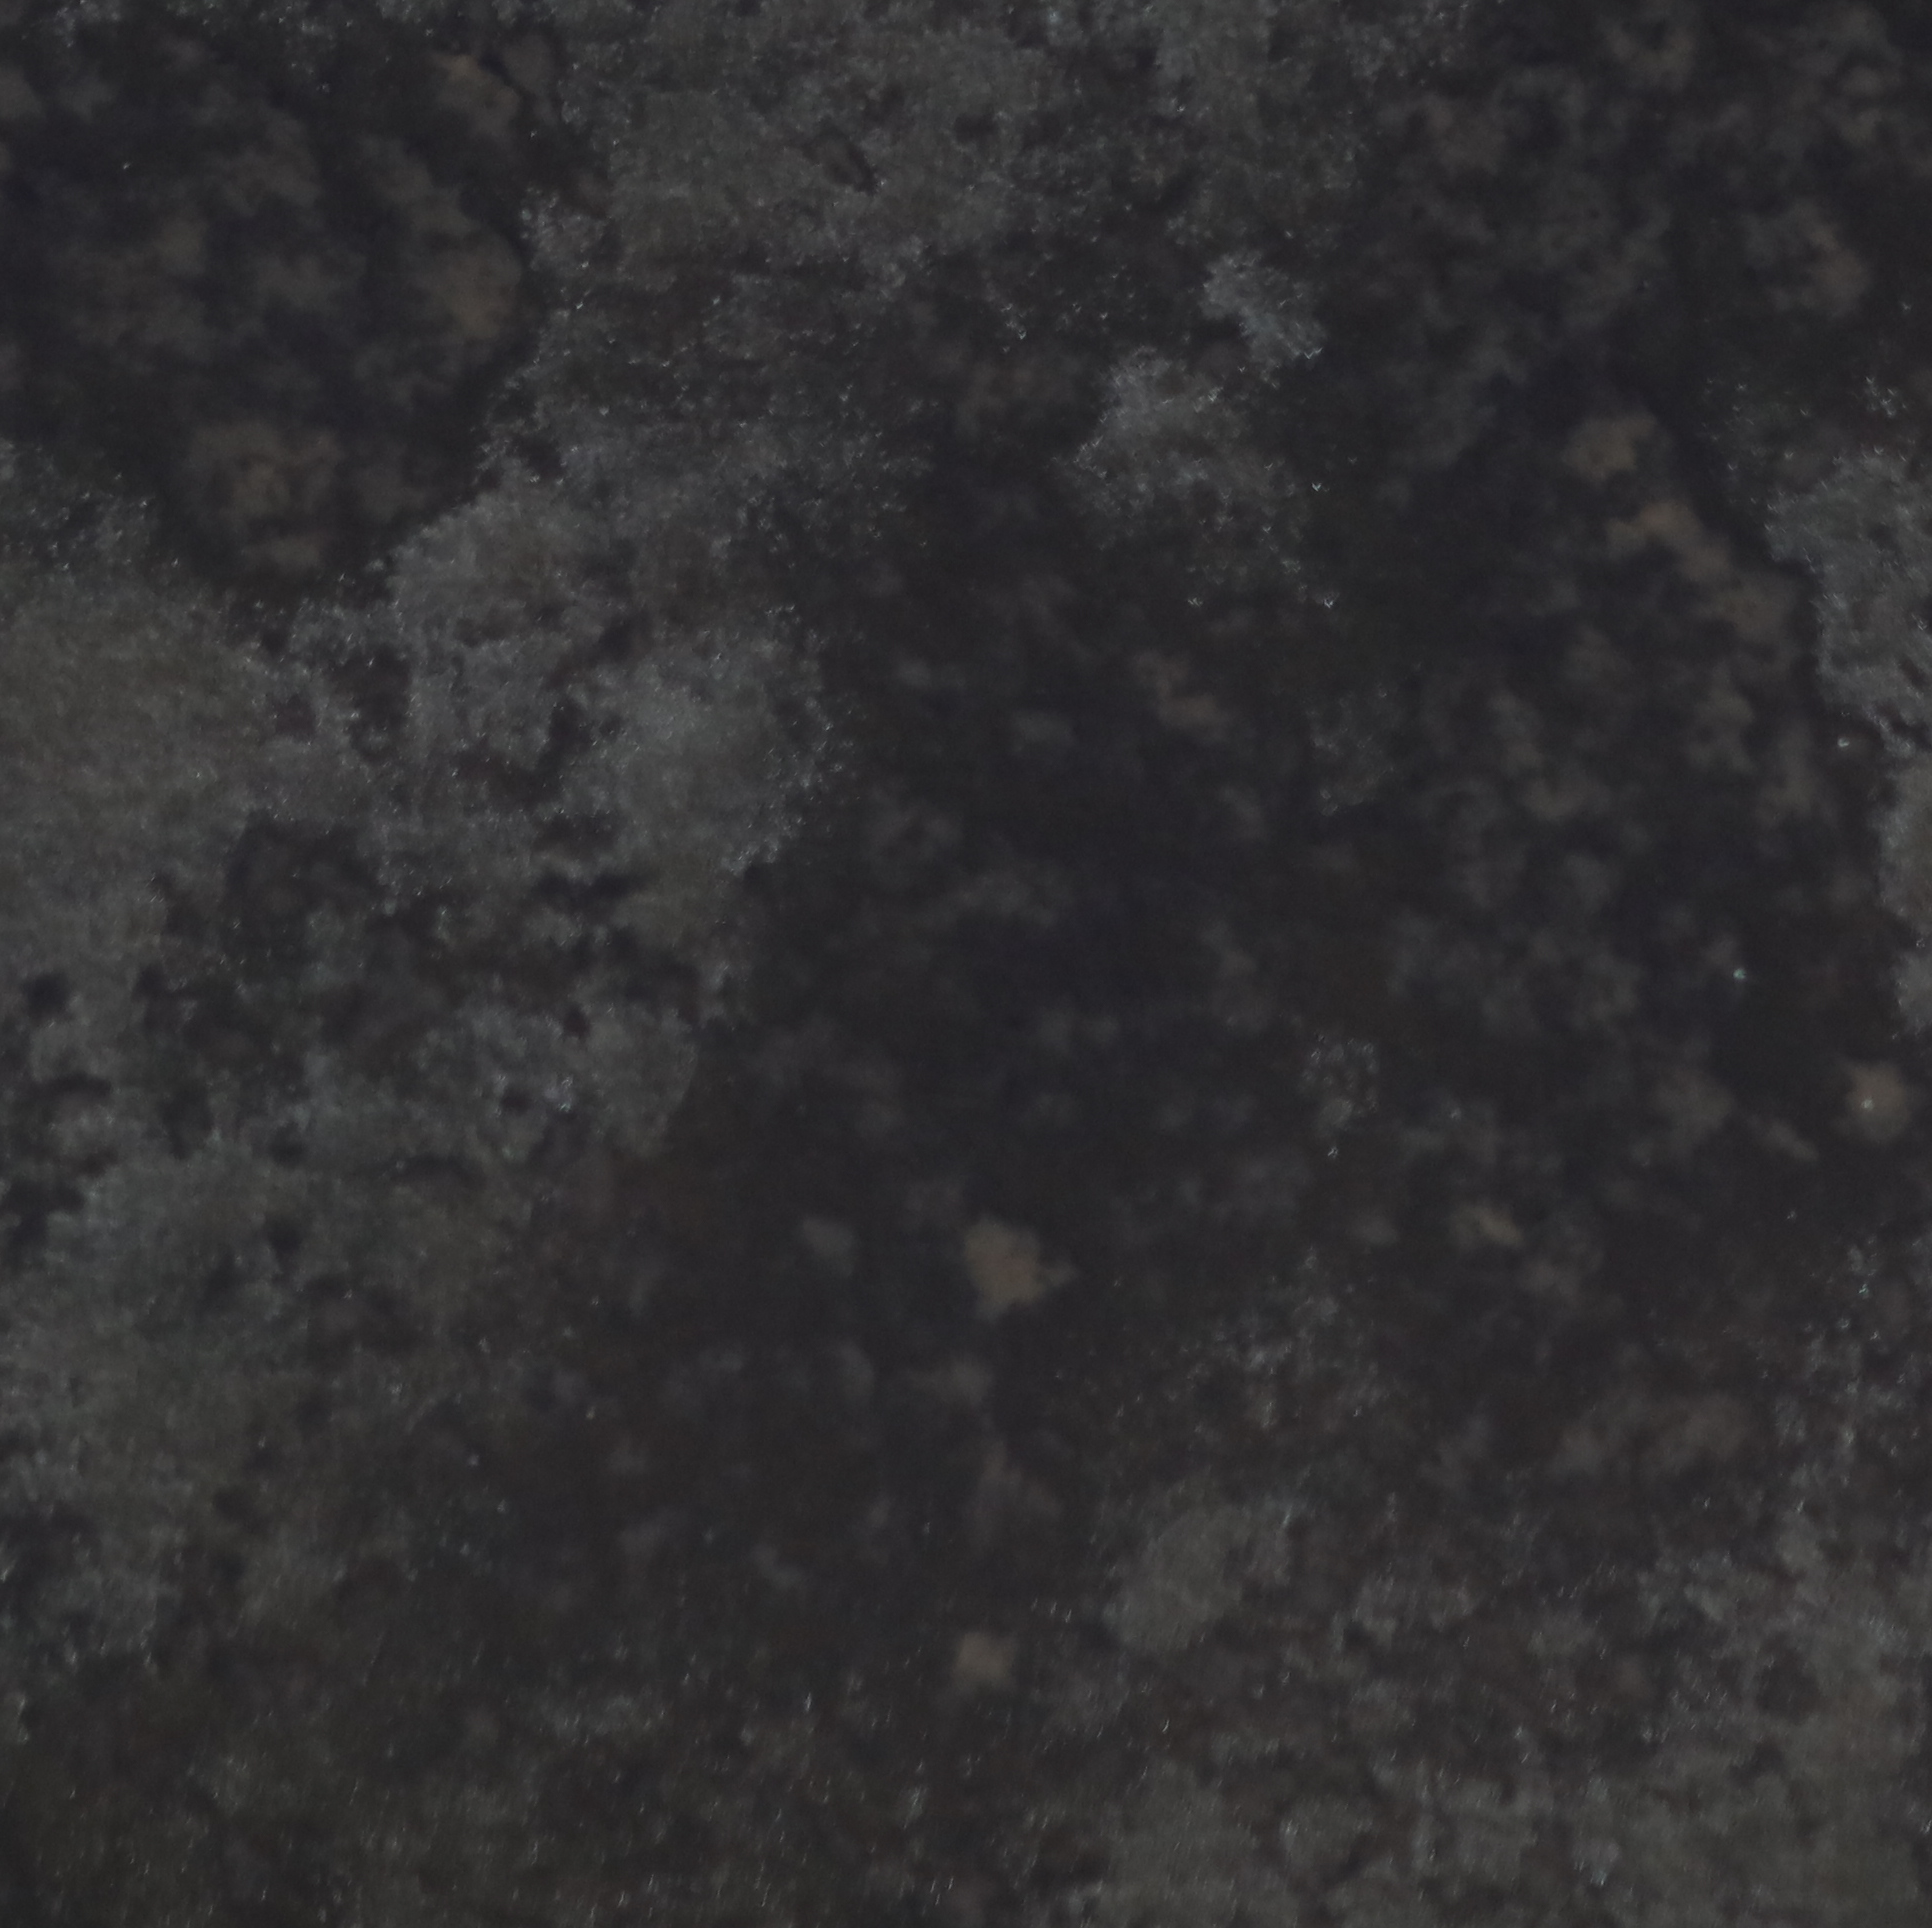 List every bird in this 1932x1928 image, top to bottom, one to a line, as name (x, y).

None